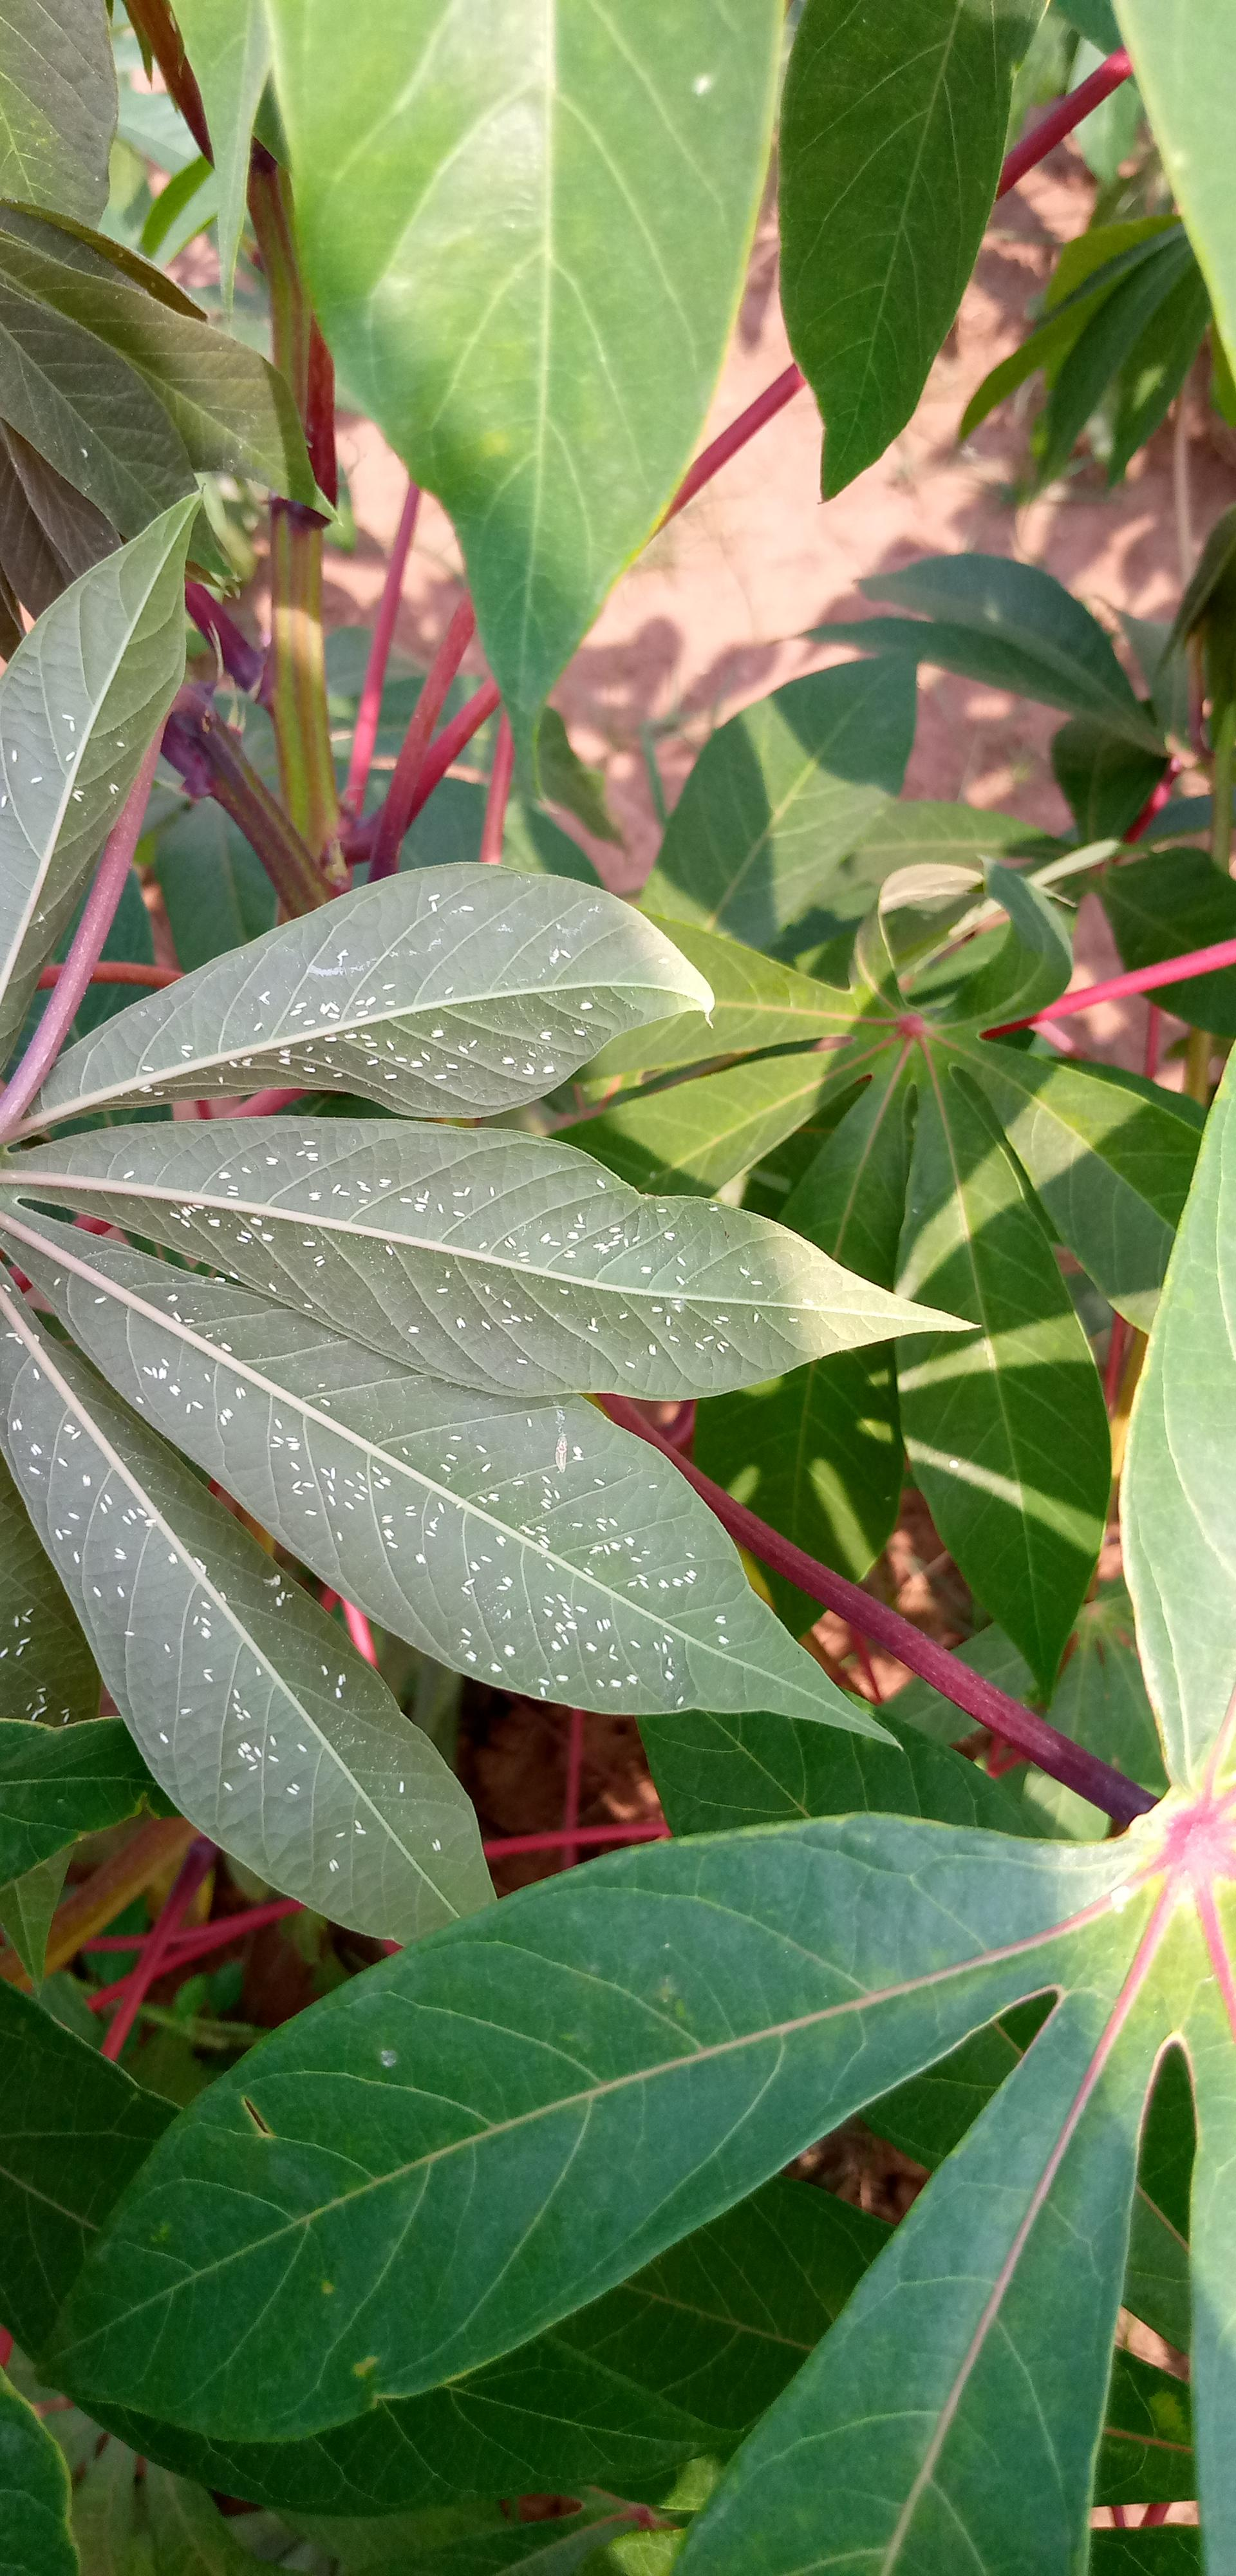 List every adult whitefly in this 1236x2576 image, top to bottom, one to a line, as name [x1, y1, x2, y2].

whitefly [691, 73, 715, 100]
whitefly [80, 448, 88, 460]
whitefly [60, 712, 76, 721]
whitefly [68, 719, 77, 734]
whitefly [115, 740, 127, 750]
whitefly [10, 748, 20, 764]
whitefly [63, 750, 77, 764]
whitefly [28, 775, 44, 786]
whitefly [108, 782, 122, 797]
whitefly [73, 790, 86, 796]
whitefly [71, 792, 84, 803]
whitefly [1, 795, 9, 808]
whitefly [427, 891, 441, 901]
whitefly [430, 900, 440, 914]
whitefly [458, 904, 476, 913]
whitefly [34, 910, 49, 925]
whitefly [552, 947, 560, 957]
whitefly [334, 947, 350, 967]
whitefly [559, 949, 572, 960]
whitefly [548, 954, 559, 965]
whitefly [656, 955, 672, 967]
whitefly [381, 982, 397, 991]
whitefly [442, 984, 455, 996]
whitefly [256, 990, 273, 1007]
whitefly [364, 996, 377, 1007]
whitefly [354, 998, 365, 1006]
whitefly [384, 998, 397, 1007]
whitefly [330, 1001, 341, 1012]
whitefly [578, 1001, 595, 1010]
whitefly [295, 1001, 308, 1010]
whitefly [319, 1002, 326, 1016]
whitefly [289, 1009, 303, 1018]
whitefly [353, 1010, 370, 1018]
whitefly [327, 1012, 341, 1021]
whitefly [302, 1019, 316, 1027]
whitefly [252, 1021, 264, 1032]
whitefly [431, 1028, 444, 1034]
whitefly [573, 1028, 586, 1038]
whitefly [539, 1030, 553, 1036]
whitefly [343, 1032, 358, 1040]
whitefly [360, 1032, 373, 1041]
whitefly [431, 1034, 445, 1037]
whitefly [539, 1034, 551, 1041]
whitefly [324, 1036, 338, 1044]
whitefly [469, 1038, 479, 1048]
whitefly [385, 1039, 396, 1052]
whitefly [362, 1041, 379, 1050]
whitefly [306, 1043, 315, 1054]
whitefly [456, 1044, 470, 1056]
whitefly [179, 1045, 196, 1052]
whitefly [278, 1048, 292, 1056]
whitefly [527, 1048, 538, 1059]
whitefly [181, 1049, 191, 1059]
whitefly [420, 1050, 433, 1063]
whitefly [324, 1055, 334, 1065]
whitefly [393, 1055, 408, 1064]
whitefly [501, 1055, 516, 1067]
whitefly [277, 1057, 292, 1068]
whitefly [242, 1057, 254, 1063]
whitefly [364, 1057, 382, 1067]
whitefly [410, 1059, 424, 1070]
whitefly [229, 1059, 238, 1068]
whitefly [241, 1061, 252, 1068]
whitefly [445, 1062, 460, 1072]
whitefly [525, 1062, 536, 1072]
whitefly [140, 1065, 155, 1074]
whitefly [303, 1065, 317, 1075]
whitefly [542, 1066, 555, 1070]
whitefly [522, 1069, 535, 1076]
whitefly [543, 1070, 556, 1075]
whitefly [331, 1072, 344, 1079]
whitefly [382, 1072, 397, 1081]
whitefly [433, 1074, 447, 1081]
whitefly [218, 1075, 225, 1085]
whitefly [139, 1084, 152, 1092]
whitefly [144, 1088, 153, 1094]
whitefly [152, 1090, 165, 1097]
whitefly [302, 1139, 317, 1148]
whitefly [294, 1149, 306, 1158]
whitefly [305, 1151, 320, 1158]
whitefly [265, 1155, 279, 1162]
whitefly [307, 1157, 320, 1162]
whitefly [265, 1161, 277, 1166]
whitefly [239, 1165, 253, 1175]
whitefly [121, 1170, 136, 1180]
whitefly [218, 1170, 229, 1175]
whitefly [218, 1175, 232, 1179]
whitefly [379, 1177, 393, 1183]
whitefly [594, 1177, 607, 1190]
whitefly [355, 1180, 368, 1186]
whitefly [332, 1183, 342, 1195]
whitefly [378, 1183, 391, 1189]
whitefly [227, 1184, 241, 1192]
whitefly [489, 1184, 496, 1198]
whitefly [464, 1185, 472, 1198]
whitefly [359, 1186, 372, 1193]
whitefly [422, 1189, 431, 1200]
whitefly [338, 1189, 351, 1197]
whitefly [452, 1190, 464, 1198]
whitefly [225, 1191, 241, 1197]
whitefly [308, 1191, 322, 1197]
whitefly [398, 1195, 413, 1205]
whitefly [415, 1195, 429, 1205]
whitefly [309, 1197, 321, 1201]
whitefly [357, 1198, 371, 1207]
whitefly [414, 1202, 426, 1208]
whitefly [436, 1202, 445, 1216]
whitefly [192, 1204, 206, 1211]
whitefly [187, 1204, 197, 1213]
whitefly [707, 1206, 720, 1213]
whitefly [414, 1206, 424, 1213]
whitefly [655, 1207, 668, 1214]
whitefly [181, 1209, 192, 1217]
whitefly [453, 1209, 466, 1219]
whitefly [167, 1211, 182, 1220]
whitefly [576, 1211, 586, 1224]
whitefly [248, 1216, 263, 1227]
whitefly [207, 1217, 221, 1229]
whitefly [180, 1218, 191, 1229]
whitefly [572, 1223, 586, 1229]
whitefly [606, 1225, 622, 1233]
whitefly [662, 1229, 675, 1237]
whitefly [258, 1229, 276, 1244]
whitefly [239, 1230, 254, 1240]
whitefly [567, 1231, 579, 1236]
whitefly [538, 1232, 552, 1244]
whitefly [612, 1233, 626, 1240]
whitefly [632, 1234, 642, 1244]
whitefly [236, 1235, 248, 1245]
whitefly [566, 1235, 581, 1240]
whitefly [664, 1235, 675, 1242]
whitefly [507, 1236, 518, 1247]
whitefly [623, 1236, 631, 1249]
whitefly [300, 1239, 318, 1249]
whitefly [503, 1239, 513, 1249]
whitefly [478, 1240, 490, 1251]
whitefly [548, 1240, 563, 1247]
whitefly [608, 1240, 620, 1247]
whitefly [592, 1242, 605, 1248]
whitefly [384, 1245, 395, 1256]
whitefly [602, 1247, 611, 1256]
whitefly [516, 1249, 531, 1258]
whitefly [313, 1254, 324, 1264]
whitefly [676, 1255, 689, 1268]
whitefly [519, 1258, 532, 1264]
whitefly [316, 1258, 326, 1269]
whitefly [737, 1264, 752, 1278]
whitefly [640, 1265, 653, 1270]
whitefly [442, 1267, 453, 1280]
whitefly [228, 1270, 240, 1281]
whitefly [639, 1270, 652, 1275]
whitefly [675, 1274, 687, 1287]
whitefly [213, 1276, 225, 1284]
whitefly [51, 1276, 64, 1287]
whitefly [746, 1278, 767, 1289]
whitefly [267, 1280, 279, 1294]
whitefly [1, 1283, 12, 1293]
whitefly [483, 1283, 492, 1296]
whitefly [435, 1287, 451, 1296]
whitefly [558, 1287, 570, 1296]
whitefly [167, 1292, 179, 1303]
whitefly [92, 1294, 109, 1305]
whitefly [800, 1297, 816, 1306]
whitefly [501, 1298, 512, 1309]
whitefly [669, 1298, 684, 1305]
whitefly [302, 1302, 315, 1311]
whitefly [649, 1304, 664, 1314]
whitefly [674, 1305, 682, 1315]
whitefly [751, 1310, 762, 1325]
whitefly [172, 1311, 183, 1323]
whitefly [617, 1311, 630, 1320]
whitefly [509, 1314, 523, 1324]
whitefly [522, 1314, 534, 1323]
whitefly [664, 1314, 672, 1327]
whitefly [716, 1315, 730, 1323]
whitefly [787, 1315, 801, 1324]
whitefly [590, 1316, 597, 1327]
whitefly [458, 1316, 467, 1329]
whitefly [183, 1317, 196, 1325]
whitefly [456, 1317, 462, 1329]
whitefly [500, 1317, 514, 1325]
whitefly [711, 1319, 724, 1327]
whitefly [479, 1320, 492, 1332]
whitefly [406, 1324, 422, 1336]
whitefly [586, 1325, 600, 1334]
whitefly [5, 1331, 21, 1338]
whitefly [204, 1332, 214, 1338]
whitefly [33, 1332, 41, 1343]
whitefly [667, 1334, 682, 1345]
whitefly [701, 1334, 716, 1341]
whitefly [14, 1336, 24, 1345]
whitefly [719, 1340, 729, 1349]
whitefly [220, 1340, 234, 1353]
whitefly [693, 1340, 706, 1353]
whitefly [648, 1342, 658, 1358]
whitefly [716, 1342, 726, 1354]
whitefly [516, 1357, 529, 1367]
whitefly [160, 1358, 170, 1367]
whitefly [622, 1359, 637, 1371]
whitefly [142, 1366, 153, 1376]
whitefly [151, 1366, 158, 1379]
whitefly [159, 1367, 163, 1379]
whitefly [32, 1368, 41, 1380]
whitefly [163, 1368, 168, 1381]
whitefly [203, 1372, 213, 1383]
whitefly [315, 1381, 328, 1388]
whitefly [173, 1385, 182, 1393]
whitefly [169, 1385, 179, 1397]
whitefly [239, 1387, 247, 1397]
whitefly [235, 1387, 241, 1399]
whitefly [135, 1396, 147, 1405]
whitefly [318, 1397, 332, 1408]
whitefly [191, 1400, 205, 1410]
whitefly [185, 1402, 191, 1415]
whitefly [227, 1408, 234, 1417]
whitefly [221, 1408, 230, 1420]
whitefly [220, 1414, 228, 1427]
whitefly [525, 1416, 535, 1430]
whitefly [274, 1417, 283, 1430]
whitefly [15, 1419, 23, 1431]
whitefly [12, 1421, 17, 1431]
whitefly [65, 1423, 76, 1430]
whitefly [63, 1426, 74, 1435]
whitefly [72, 1430, 82, 1440]
whitefly [448, 1433, 463, 1443]
whitefly [272, 1435, 284, 1444]
whitefly [285, 1436, 298, 1442]
whitefly [287, 1442, 301, 1447]
whitefly [268, 1443, 281, 1448]
whitefly [474, 1443, 488, 1454]
whitefly [32, 1443, 42, 1455]
whitefly [572, 1444, 584, 1457]
whitefly [30, 1445, 38, 1455]
whitefly [400, 1446, 410, 1456]
whitefly [290, 1446, 300, 1452]
whitefly [445, 1452, 458, 1462]
whitefly [572, 1455, 585, 1461]
whitefly [57, 1457, 68, 1468]
whitefly [290, 1461, 301, 1472]
whitefly [480, 1461, 492, 1474]
whitefly [438, 1463, 453, 1473]
whitefly [28, 1464, 41, 1475]
whitefly [371, 1466, 382, 1475]
whitefly [330, 1466, 336, 1480]
whitefly [319, 1467, 330, 1477]
whitefly [356, 1470, 366, 1481]
whitefly [82, 1473, 93, 1488]
whitefly [541, 1475, 552, 1484]
whitefly [592, 1476, 606, 1486]
whitefly [511, 1477, 526, 1486]
whitefly [343, 1478, 355, 1488]
whitefly [379, 1478, 392, 1487]
whitefly [292, 1479, 301, 1490]
whitefly [326, 1479, 335, 1492]
whitefly [373, 1481, 385, 1490]
whitefly [302, 1481, 314, 1488]
whitefly [647, 1483, 659, 1490]
whitefly [543, 1486, 553, 1498]
whitefly [294, 1489, 304, 1495]
whitefly [553, 1489, 561, 1499]
whitefly [353, 1492, 366, 1501]
whitefly [488, 1492, 501, 1502]
whitefly [104, 1493, 113, 1506]
whitefly [476, 1494, 488, 1504]
whitefly [326, 1495, 338, 1507]
whitefly [542, 1497, 553, 1504]
whitefly [437, 1499, 447, 1515]
whitefly [539, 1500, 552, 1510]
whitefly [342, 1501, 355, 1511]
whitefly [98, 1501, 109, 1515]
whitefly [454, 1501, 464, 1511]
whitefly [403, 1504, 415, 1512]
whitefly [136, 1507, 149, 1518]
whitefly [127, 1508, 137, 1520]
whitefly [304, 1510, 318, 1516]
whitefly [67, 1511, 80, 1520]
whitefly [404, 1511, 417, 1517]
whitefly [382, 1513, 393, 1519]
whitefly [120, 1515, 132, 1526]
whitefly [594, 1517, 608, 1523]
whitefly [609, 1517, 619, 1528]
whitefly [144, 1519, 156, 1523]
whitefly [381, 1519, 393, 1524]
whitefly [426, 1519, 441, 1531]
whitefly [570, 1520, 584, 1529]
whitefly [596, 1522, 608, 1533]
whitefly [520, 1525, 529, 1531]
whitefly [535, 1525, 547, 1533]
whitefly [55, 1528, 64, 1541]
whitefly [383, 1528, 393, 1540]
whitefly [385, 1528, 395, 1537]
whitefly [61, 1529, 73, 1535]
whitefly [336, 1529, 344, 1544]
whitefly [424, 1529, 437, 1539]
whitefly [526, 1529, 536, 1536]
whitefly [541, 1533, 551, 1544]
whitefly [495, 1534, 507, 1549]
whitefly [623, 1536, 636, 1547]
whitefly [538, 1539, 550, 1549]
whitefly [386, 1540, 399, 1551]
whitefly [610, 1540, 621, 1555]
whitefly [603, 1544, 612, 1556]
whitefly [591, 1545, 603, 1551]
whitefly [115, 1547, 127, 1555]
whitefly [640, 1548, 652, 1555]
whitefly [588, 1549, 599, 1555]
whitefly [73, 1550, 83, 1566]
whitefly [684, 1551, 696, 1560]
whitefly [167, 1552, 179, 1566]
whitefly [413, 1552, 427, 1566]
whitefly [115, 1554, 128, 1560]
whitefly [480, 1555, 493, 1563]
whitefly [629, 1555, 642, 1563]
whitefly [193, 1557, 202, 1566]
whitefly [469, 1560, 482, 1572]
whitefly [543, 1560, 556, 1573]
whitefly [583, 1566, 595, 1577]
whitefly [685, 1567, 697, 1581]
whitefly [263, 1571, 281, 1587]
whitefly [636, 1573, 649, 1582]
whitefly [682, 1575, 695, 1585]
whitefly [501, 1575, 514, 1588]
whitefly [671, 1575, 685, 1587]
whitefly [465, 1577, 476, 1586]
whitefly [657, 1578, 670, 1589]
whitefly [640, 1580, 650, 1590]
whitefly [626, 1580, 639, 1587]
whitefly [91, 1585, 102, 1598]
whitefly [117, 1585, 126, 1598]
whitefly [496, 1585, 509, 1591]
whitefly [460, 1586, 472, 1596]
whitefly [220, 1591, 227, 1602]
whitefly [281, 1591, 285, 1600]
whitefly [556, 1593, 568, 1603]
whitefly [543, 1595, 556, 1605]
whitefly [276, 1596, 284, 1607]
whitefly [200, 1600, 212, 1611]
whitefly [560, 1602, 572, 1611]
whitefly [574, 1605, 588, 1614]
whitefly [500, 1606, 514, 1622]
whitefly [541, 1607, 554, 1618]
whitefly [26, 1608, 34, 1615]
whitefly [562, 1611, 573, 1619]
whitefly [713, 1614, 728, 1625]
whitefly [13, 1615, 19, 1627]
whitefly [193, 1615, 199, 1625]
whitefly [21, 1616, 32, 1623]
whitefly [200, 1616, 212, 1626]
whitefly [606, 1617, 613, 1627]
whitefly [602, 1618, 609, 1631]
whitefly [596, 1619, 603, 1633]
whitefly [566, 1620, 577, 1625]
whitefly [554, 1622, 567, 1633]
whitefly [565, 1624, 578, 1630]
whitefly [202, 1627, 213, 1638]
whitefly [460, 1627, 473, 1637]
whitefly [124, 1630, 136, 1637]
whitefly [200, 1630, 210, 1639]
whitefly [560, 1633, 570, 1645]
whitefly [662, 1633, 675, 1644]
whitefly [717, 1634, 731, 1646]
whitefly [20, 1636, 32, 1644]
whitefly [459, 1638, 472, 1646]
whitefly [630, 1639, 642, 1649]
whitefly [652, 1640, 662, 1651]
whitefly [585, 1641, 599, 1653]
whitefly [662, 1641, 668, 1654]
whitefly [163, 1642, 172, 1654]
whitefly [502, 1642, 517, 1658]
whitefly [608, 1643, 615, 1654]
whitefly [15, 1645, 24, 1656]
whitefly [1, 1647, 9, 1659]
whitefly [467, 1650, 478, 1658]
whitefly [465, 1653, 477, 1663]
whitefly [608, 1654, 619, 1662]
whitefly [666, 1656, 673, 1667]
whitefly [488, 1661, 503, 1673]
whitefly [320, 1664, 329, 1676]
whitefly [255, 1665, 263, 1676]
whitefly [202, 1668, 214, 1672]
whitefly [664, 1671, 674, 1681]
whitefly [203, 1672, 215, 1683]
whitefly [338, 1672, 344, 1686]
whitefly [555, 1673, 571, 1683]
whitefly [626, 1673, 639, 1685]
whitefly [538, 1677, 550, 1686]
whitefly [595, 1678, 606, 1689]
whitefly [610, 1678, 623, 1689]
whitefly [36, 1686, 47, 1692]
whitefly [539, 1686, 547, 1699]
whitefly [335, 1687, 342, 1699]
whitefly [232, 1687, 241, 1701]
whitefly [39, 1693, 46, 1704]
whitefly [676, 1694, 685, 1707]
whitefly [25, 1702, 33, 1712]
whitefly [231, 1702, 243, 1714]
whitefly [39, 1705, 48, 1712]
whitefly [179, 1707, 193, 1715]
whitefly [60, 1708, 71, 1715]
whitefly [242, 1709, 252, 1719]
whitefly [31, 1710, 39, 1721]
whitefly [236, 1712, 245, 1721]
whitefly [62, 1712, 70, 1725]
whitefly [158, 1730, 169, 1745]
whitefly [269, 1734, 279, 1747]
whitefly [239, 1743, 252, 1753]
whitefly [296, 1743, 308, 1753]
whitefly [254, 1746, 263, 1758]
whitefly [238, 1748, 245, 1759]
whitefly [246, 1754, 256, 1763]
whitefly [267, 1754, 281, 1764]
whitefly [247, 1763, 259, 1772]
whitefly [223, 1780, 234, 1792]
whitefly [397, 1780, 407, 1796]
whitefly [291, 1782, 301, 1791]
whitefly [286, 1786, 298, 1795]
whitefly [352, 1819, 366, 1829]
whitefly [354, 1828, 367, 1835]
whitefly [333, 1832, 346, 1838]
whitefly [435, 1839, 443, 1851]
whitefly [432, 1841, 438, 1852]
whitefly [331, 1859, 339, 1870]
whitefly [328, 1861, 336, 1873]